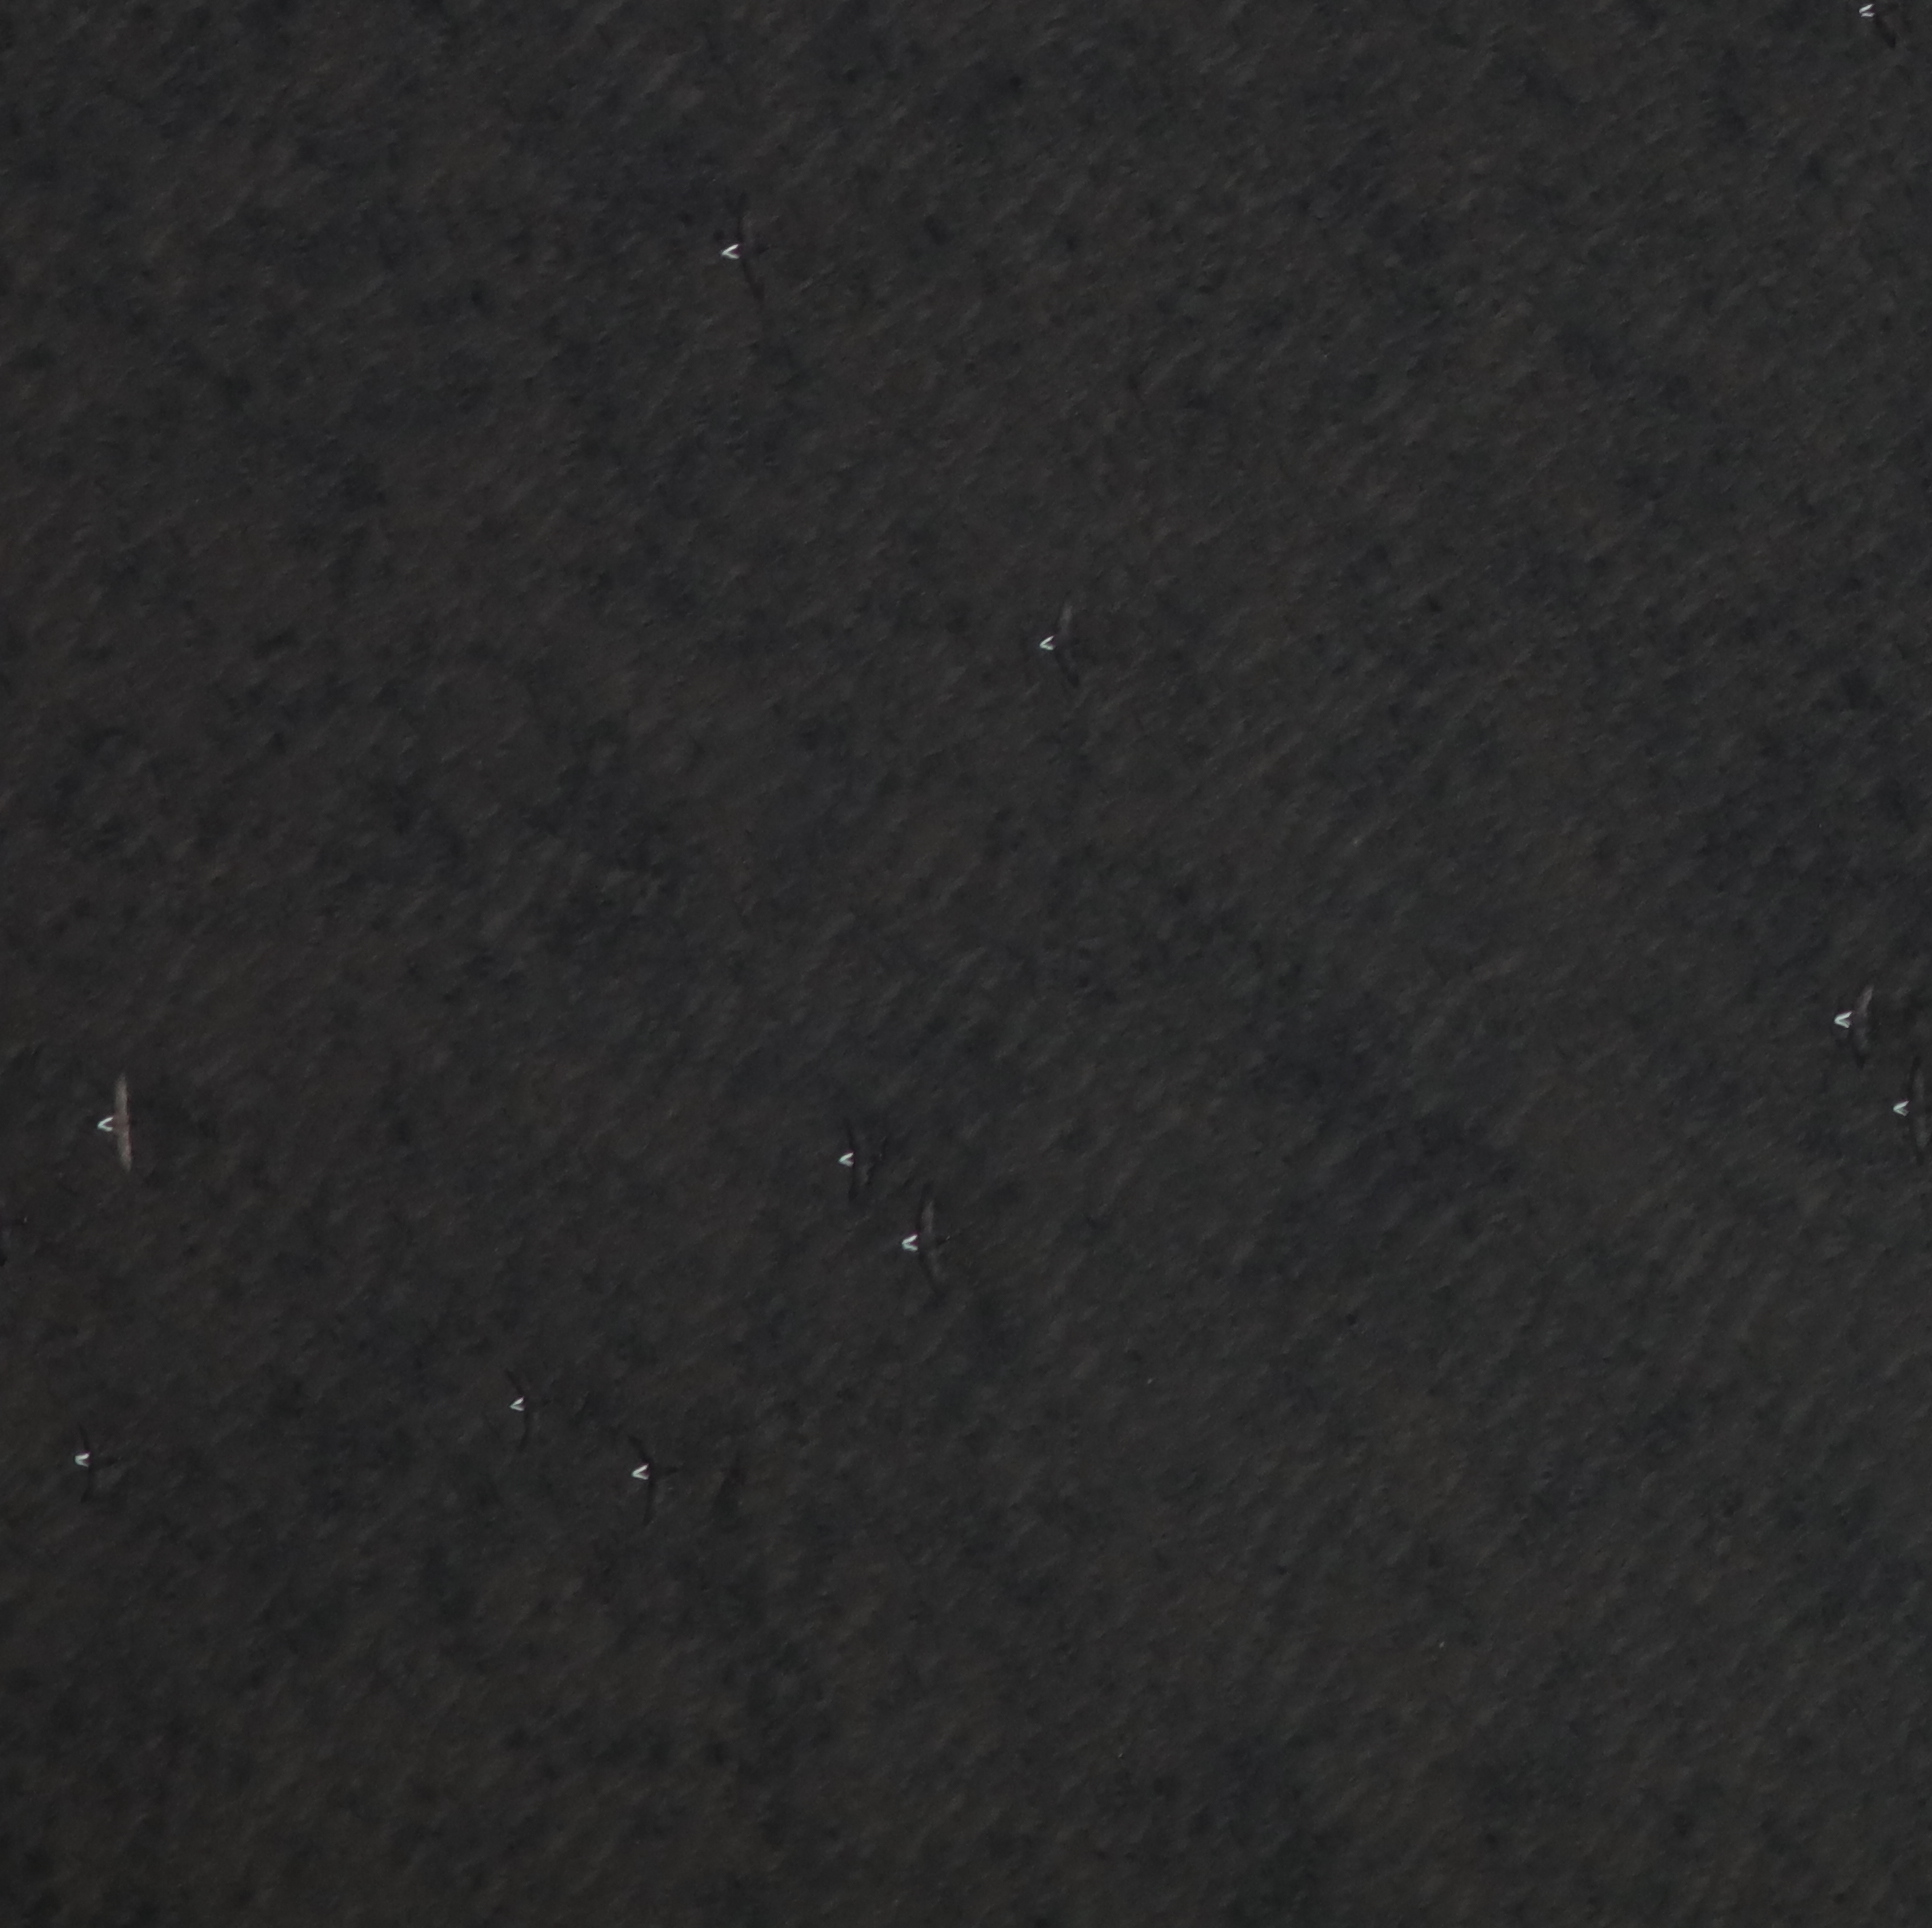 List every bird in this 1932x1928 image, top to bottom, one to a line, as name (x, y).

brant (1884, 8)
brant (744, 251)
brant (1061, 641)
brant (1855, 1020)
brant (1915, 1108)
brant (118, 1122)
brant (857, 1157)
brant (922, 1240)
brant (530, 1403)
brant (93, 1459)
brant (654, 1472)